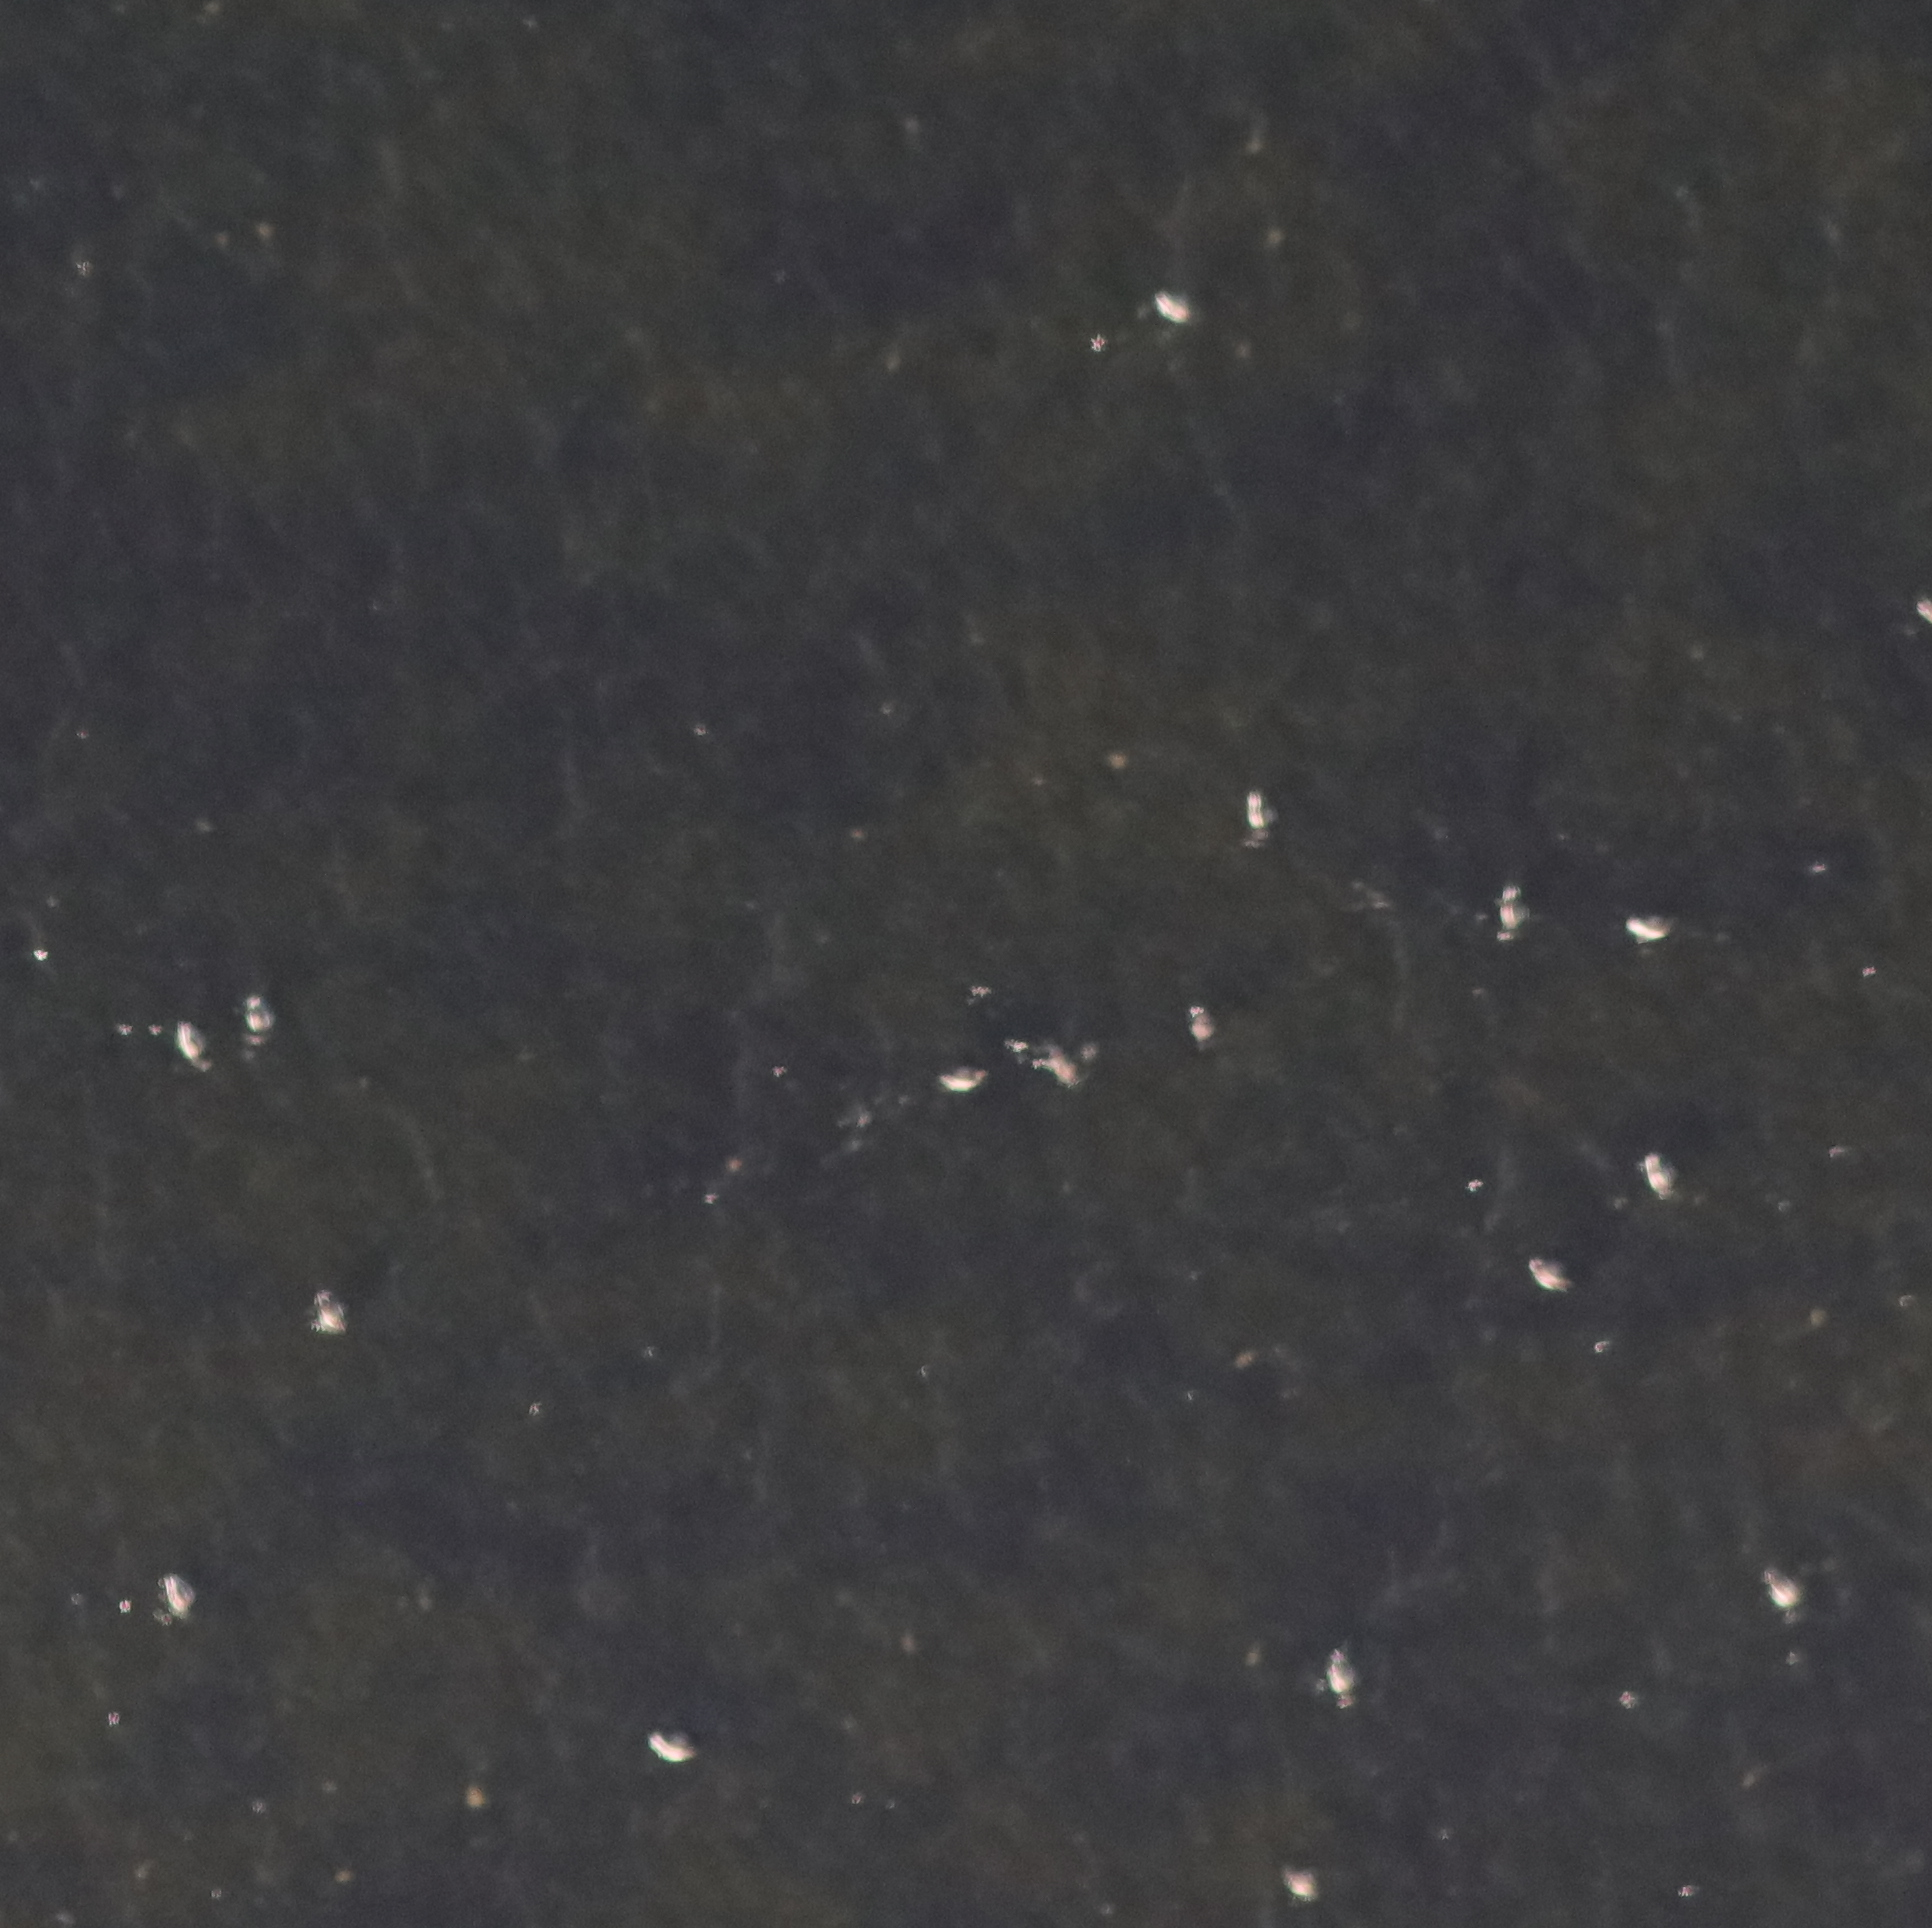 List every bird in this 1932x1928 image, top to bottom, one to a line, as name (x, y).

brant (1258, 814)
brant (1514, 911)
brant (1652, 929)
brant (256, 1013)
brant (1200, 1029)
brant (194, 1044)
brant (1065, 1066)
brant (963, 1084)
brant (1657, 1175)
brant (1550, 1274)
brant (337, 1315)
brant (1783, 1591)
brant (179, 1596)
brant (1341, 1678)
brant (679, 1748)
other bird (1300, 1883)